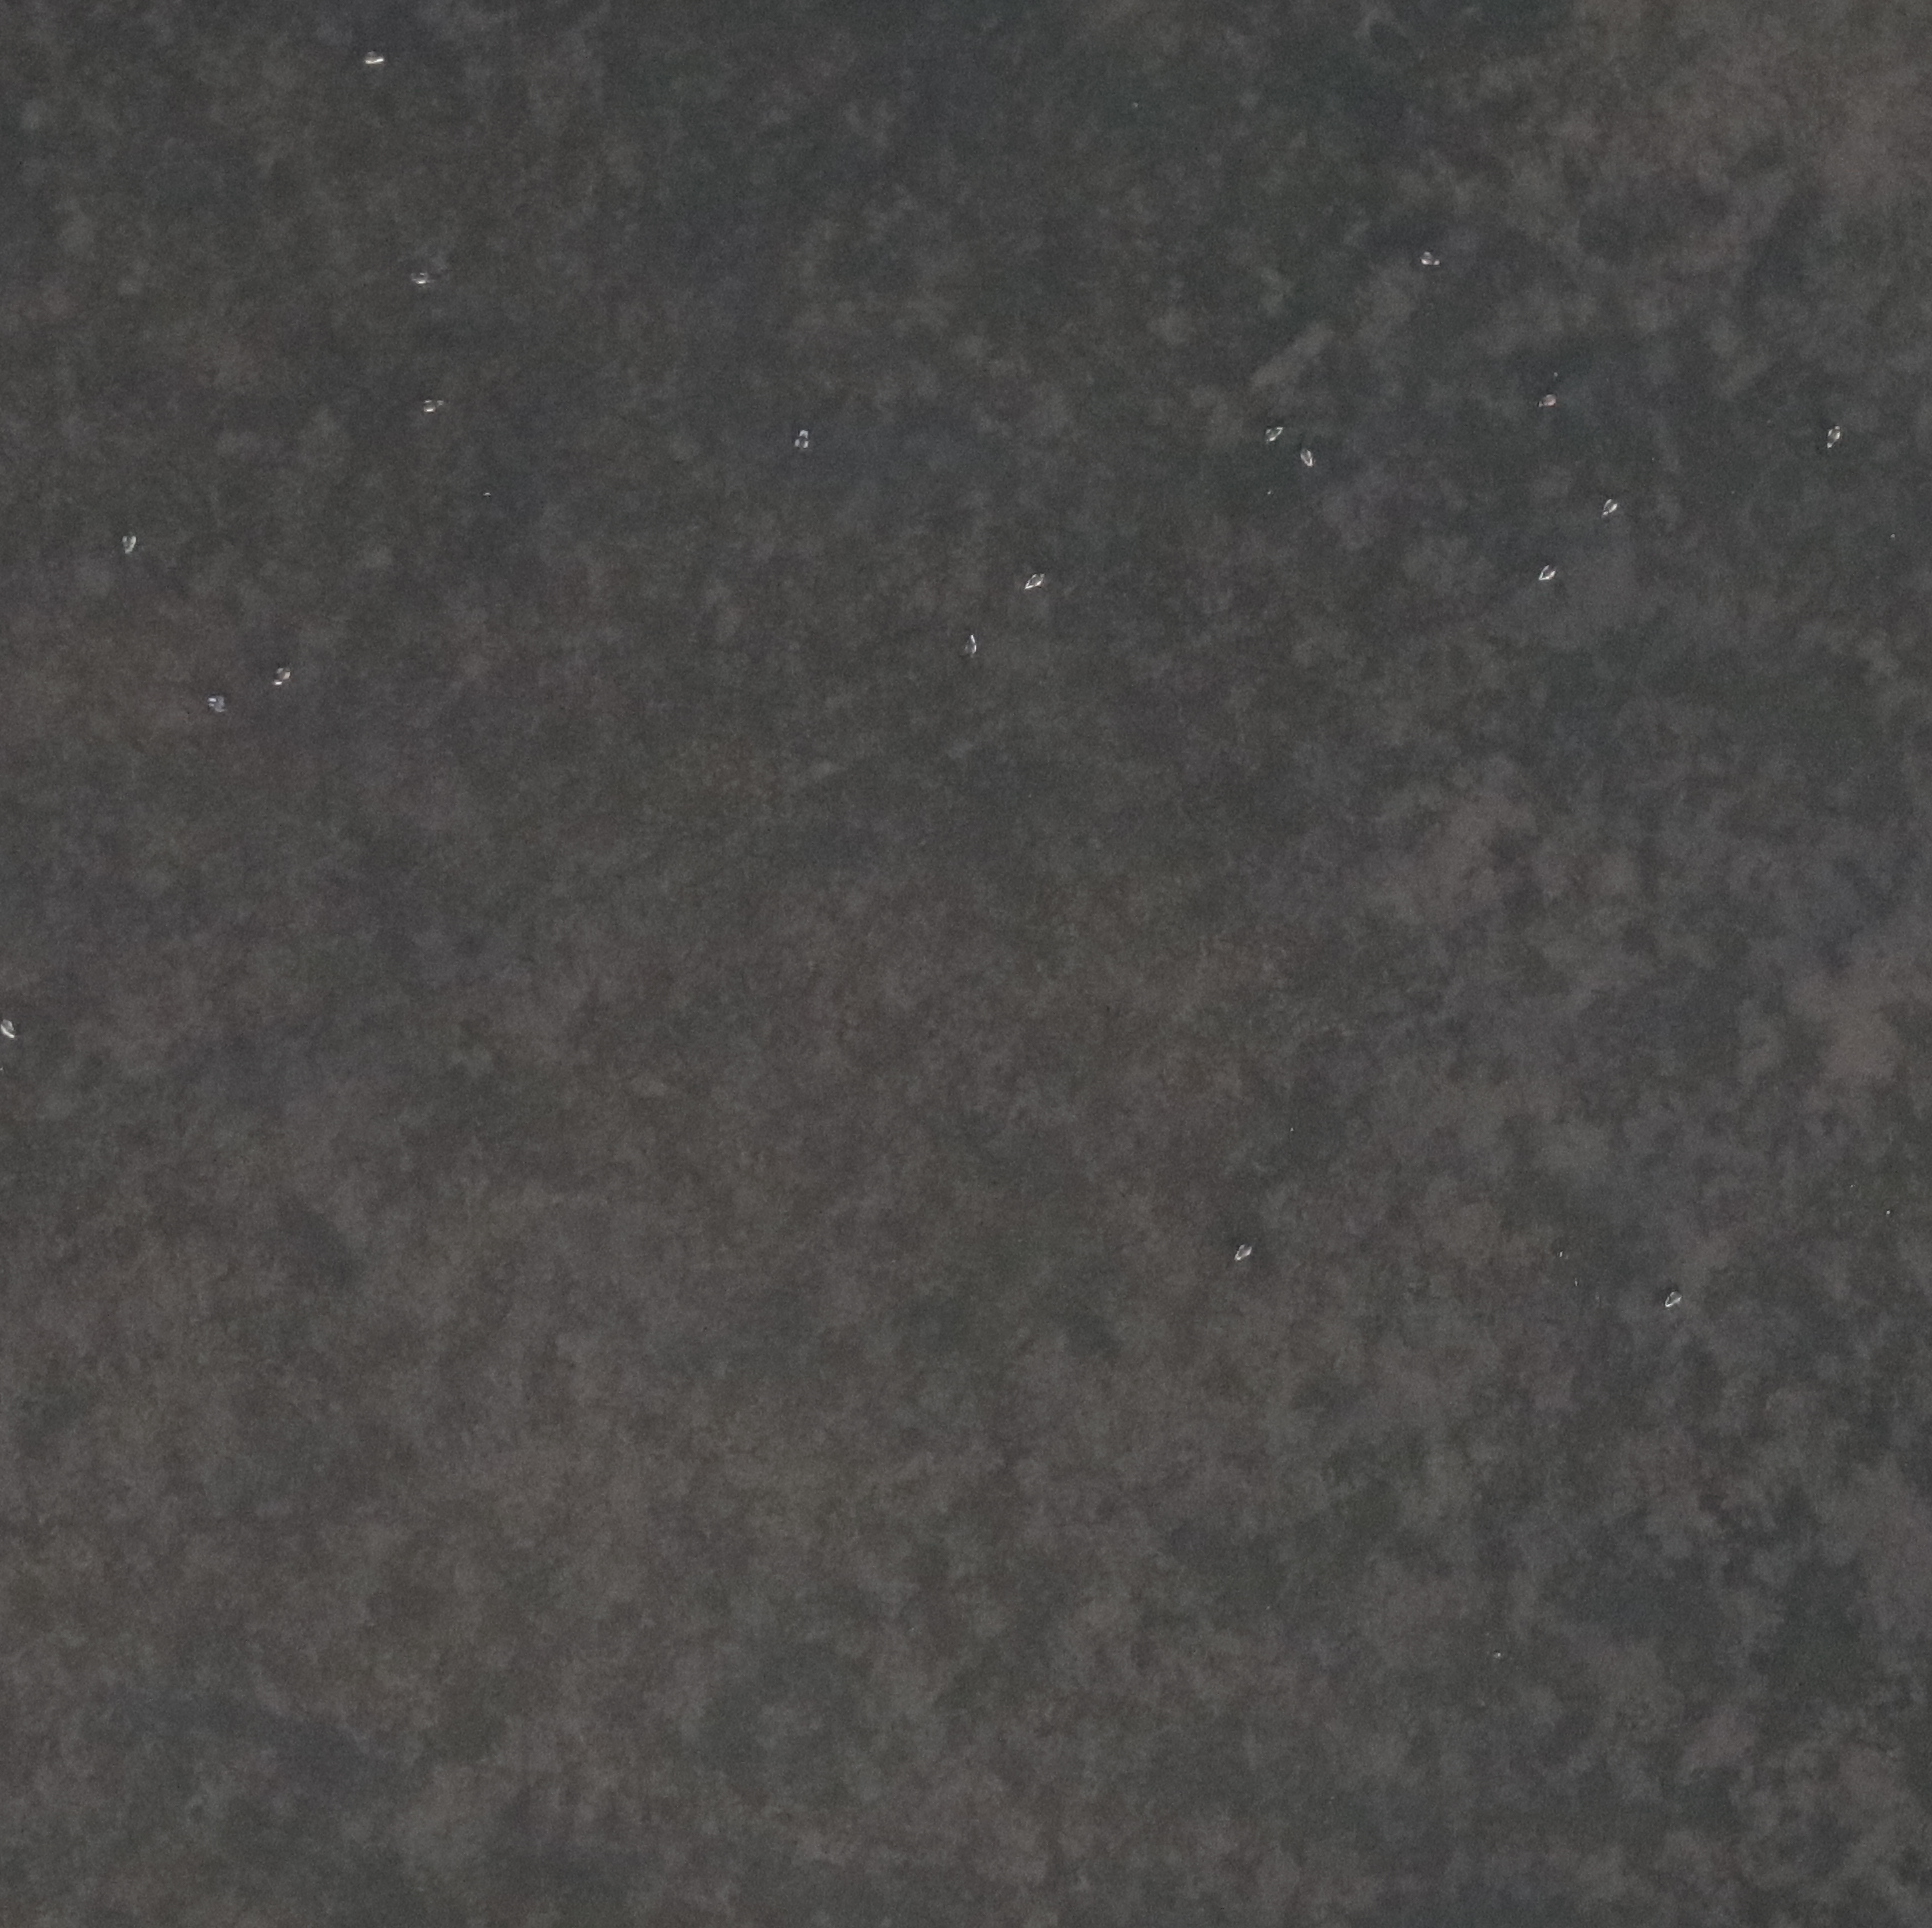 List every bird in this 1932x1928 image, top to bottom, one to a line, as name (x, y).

brant (374, 58)
brant (1430, 259)
brant (418, 278)
brant (1548, 399)
brant (431, 406)
brant (1273, 434)
brant (1834, 436)
brant (802, 442)
brant (1306, 455)
brant (1610, 507)
brant (127, 539)
brant (1548, 572)
brant (1036, 581)
brant (970, 646)
brant (282, 675)
brant (218, 703)
brant (9, 1030)
brant (1244, 1251)
brant (1673, 1299)